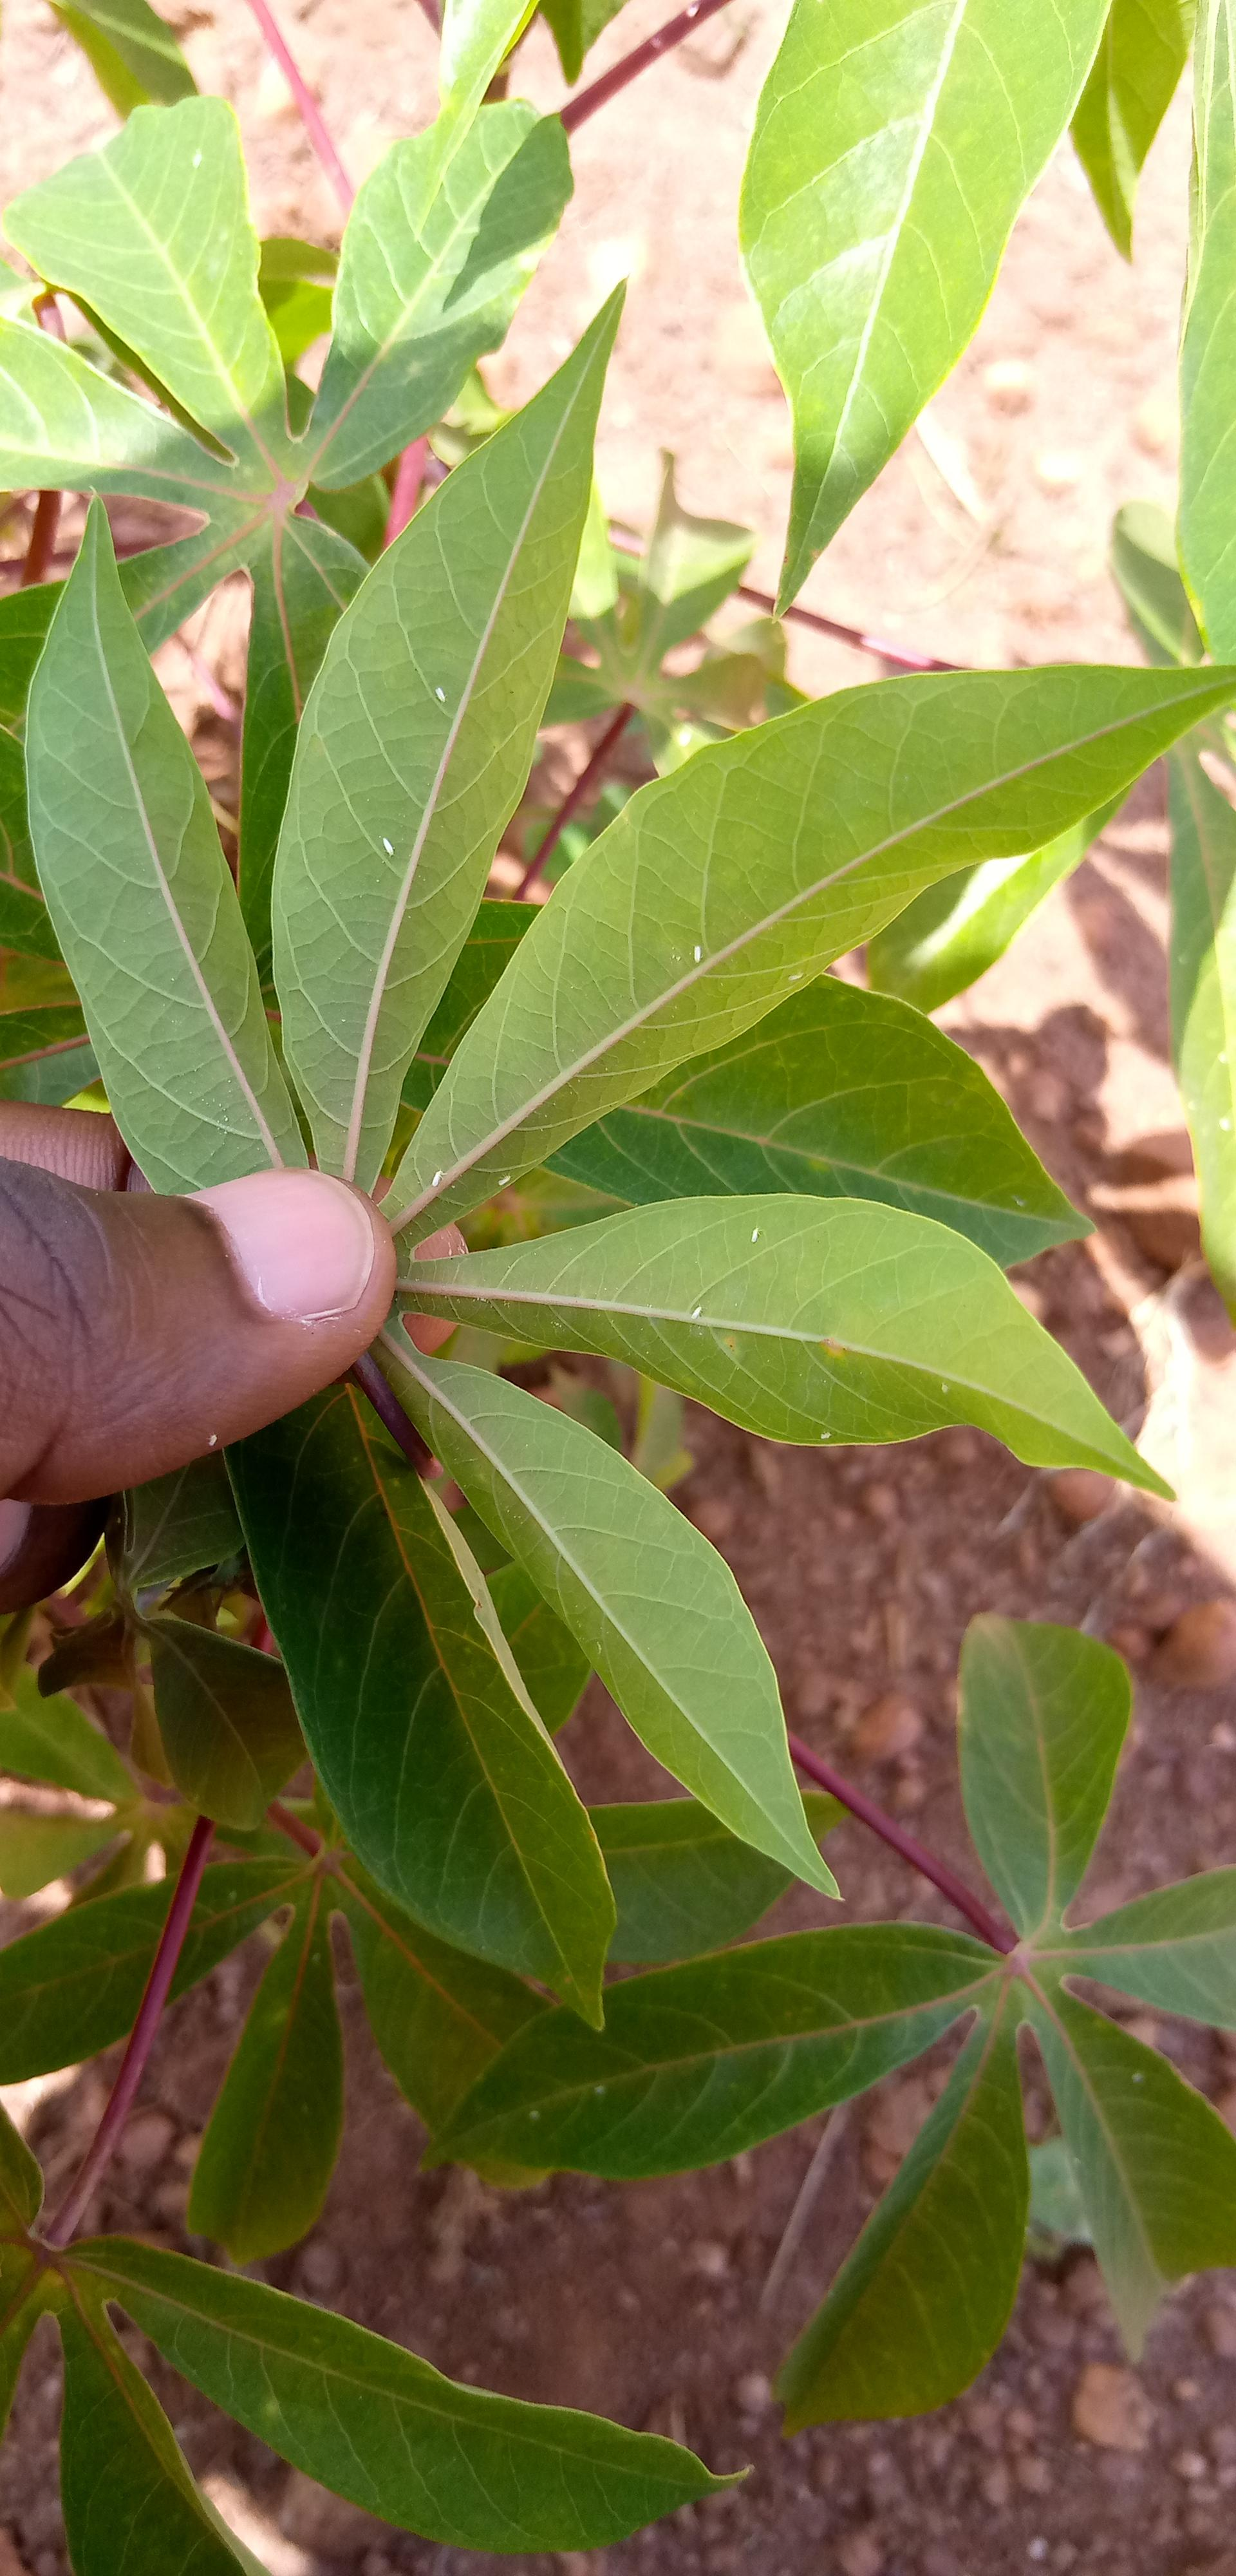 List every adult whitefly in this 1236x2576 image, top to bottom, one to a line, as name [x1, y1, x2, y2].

whitefly [435, 680, 464, 721]
whitefly [372, 825, 408, 864]
whitefly [678, 929, 719, 971]
whitefly [778, 959, 814, 994]
whitefly [418, 1163, 453, 1200]
whitefly [481, 1164, 526, 1200]
whitefly [731, 1211, 774, 1258]
whitefly [664, 1295, 731, 1336]
whitefly [810, 1424, 860, 1453]